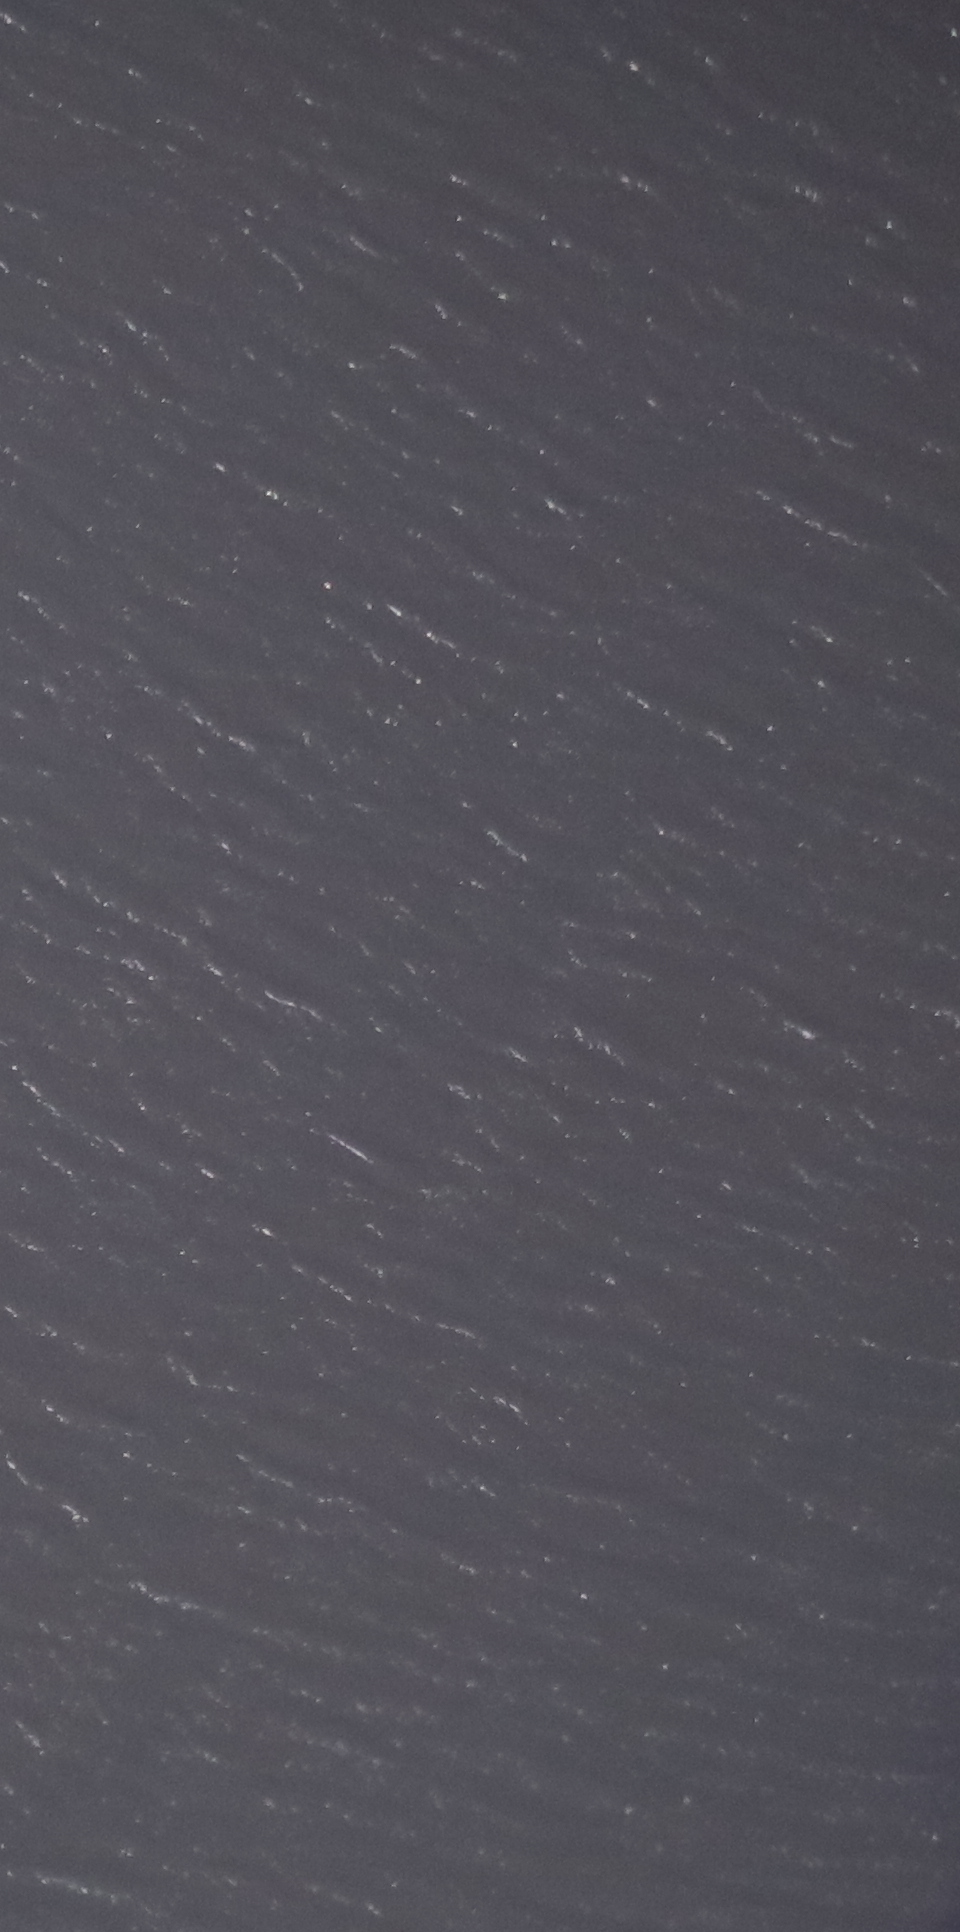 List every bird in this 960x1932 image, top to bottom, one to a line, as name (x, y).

None